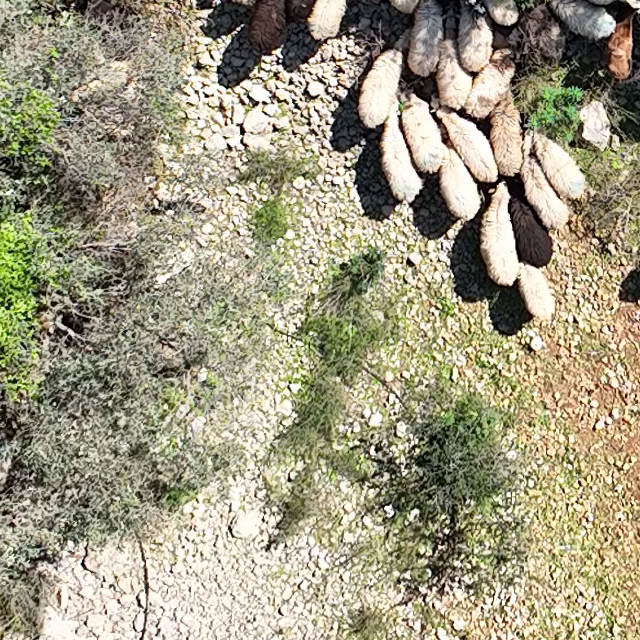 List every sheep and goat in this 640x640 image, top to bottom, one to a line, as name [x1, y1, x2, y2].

sheep [227, 0, 315, 5]
sheep [248, 0, 290, 51]
sheep [287, 0, 335, 15]
sheep [308, 0, 347, 40]
sheep [332, 0, 384, 7]
sheep [354, 0, 421, 14]
sheep [393, 0, 487, 16]
sheep [408, 0, 442, 77]
sheep [439, 0, 474, 113]
sheep [440, 0, 519, 26]
sheep [460, 0, 494, 73]
sheep [519, 0, 562, 59]
sheep [528, 0, 617, 5]
sheep [545, 0, 614, 40]
sheep [606, 1, 639, 81]
sheep [357, 28, 411, 127]
sheep [462, 48, 517, 118]
sheep [491, 89, 523, 176]
sheep [401, 92, 446, 173]
sheep [381, 98, 425, 201]
sheep [431, 106, 499, 182]
sheep [522, 129, 570, 232]
sheep [535, 132, 584, 200]
sheep [438, 148, 480, 219]
sheep [480, 181, 519, 287]
sheep [509, 195, 557, 266]
sheep [517, 261, 556, 320]